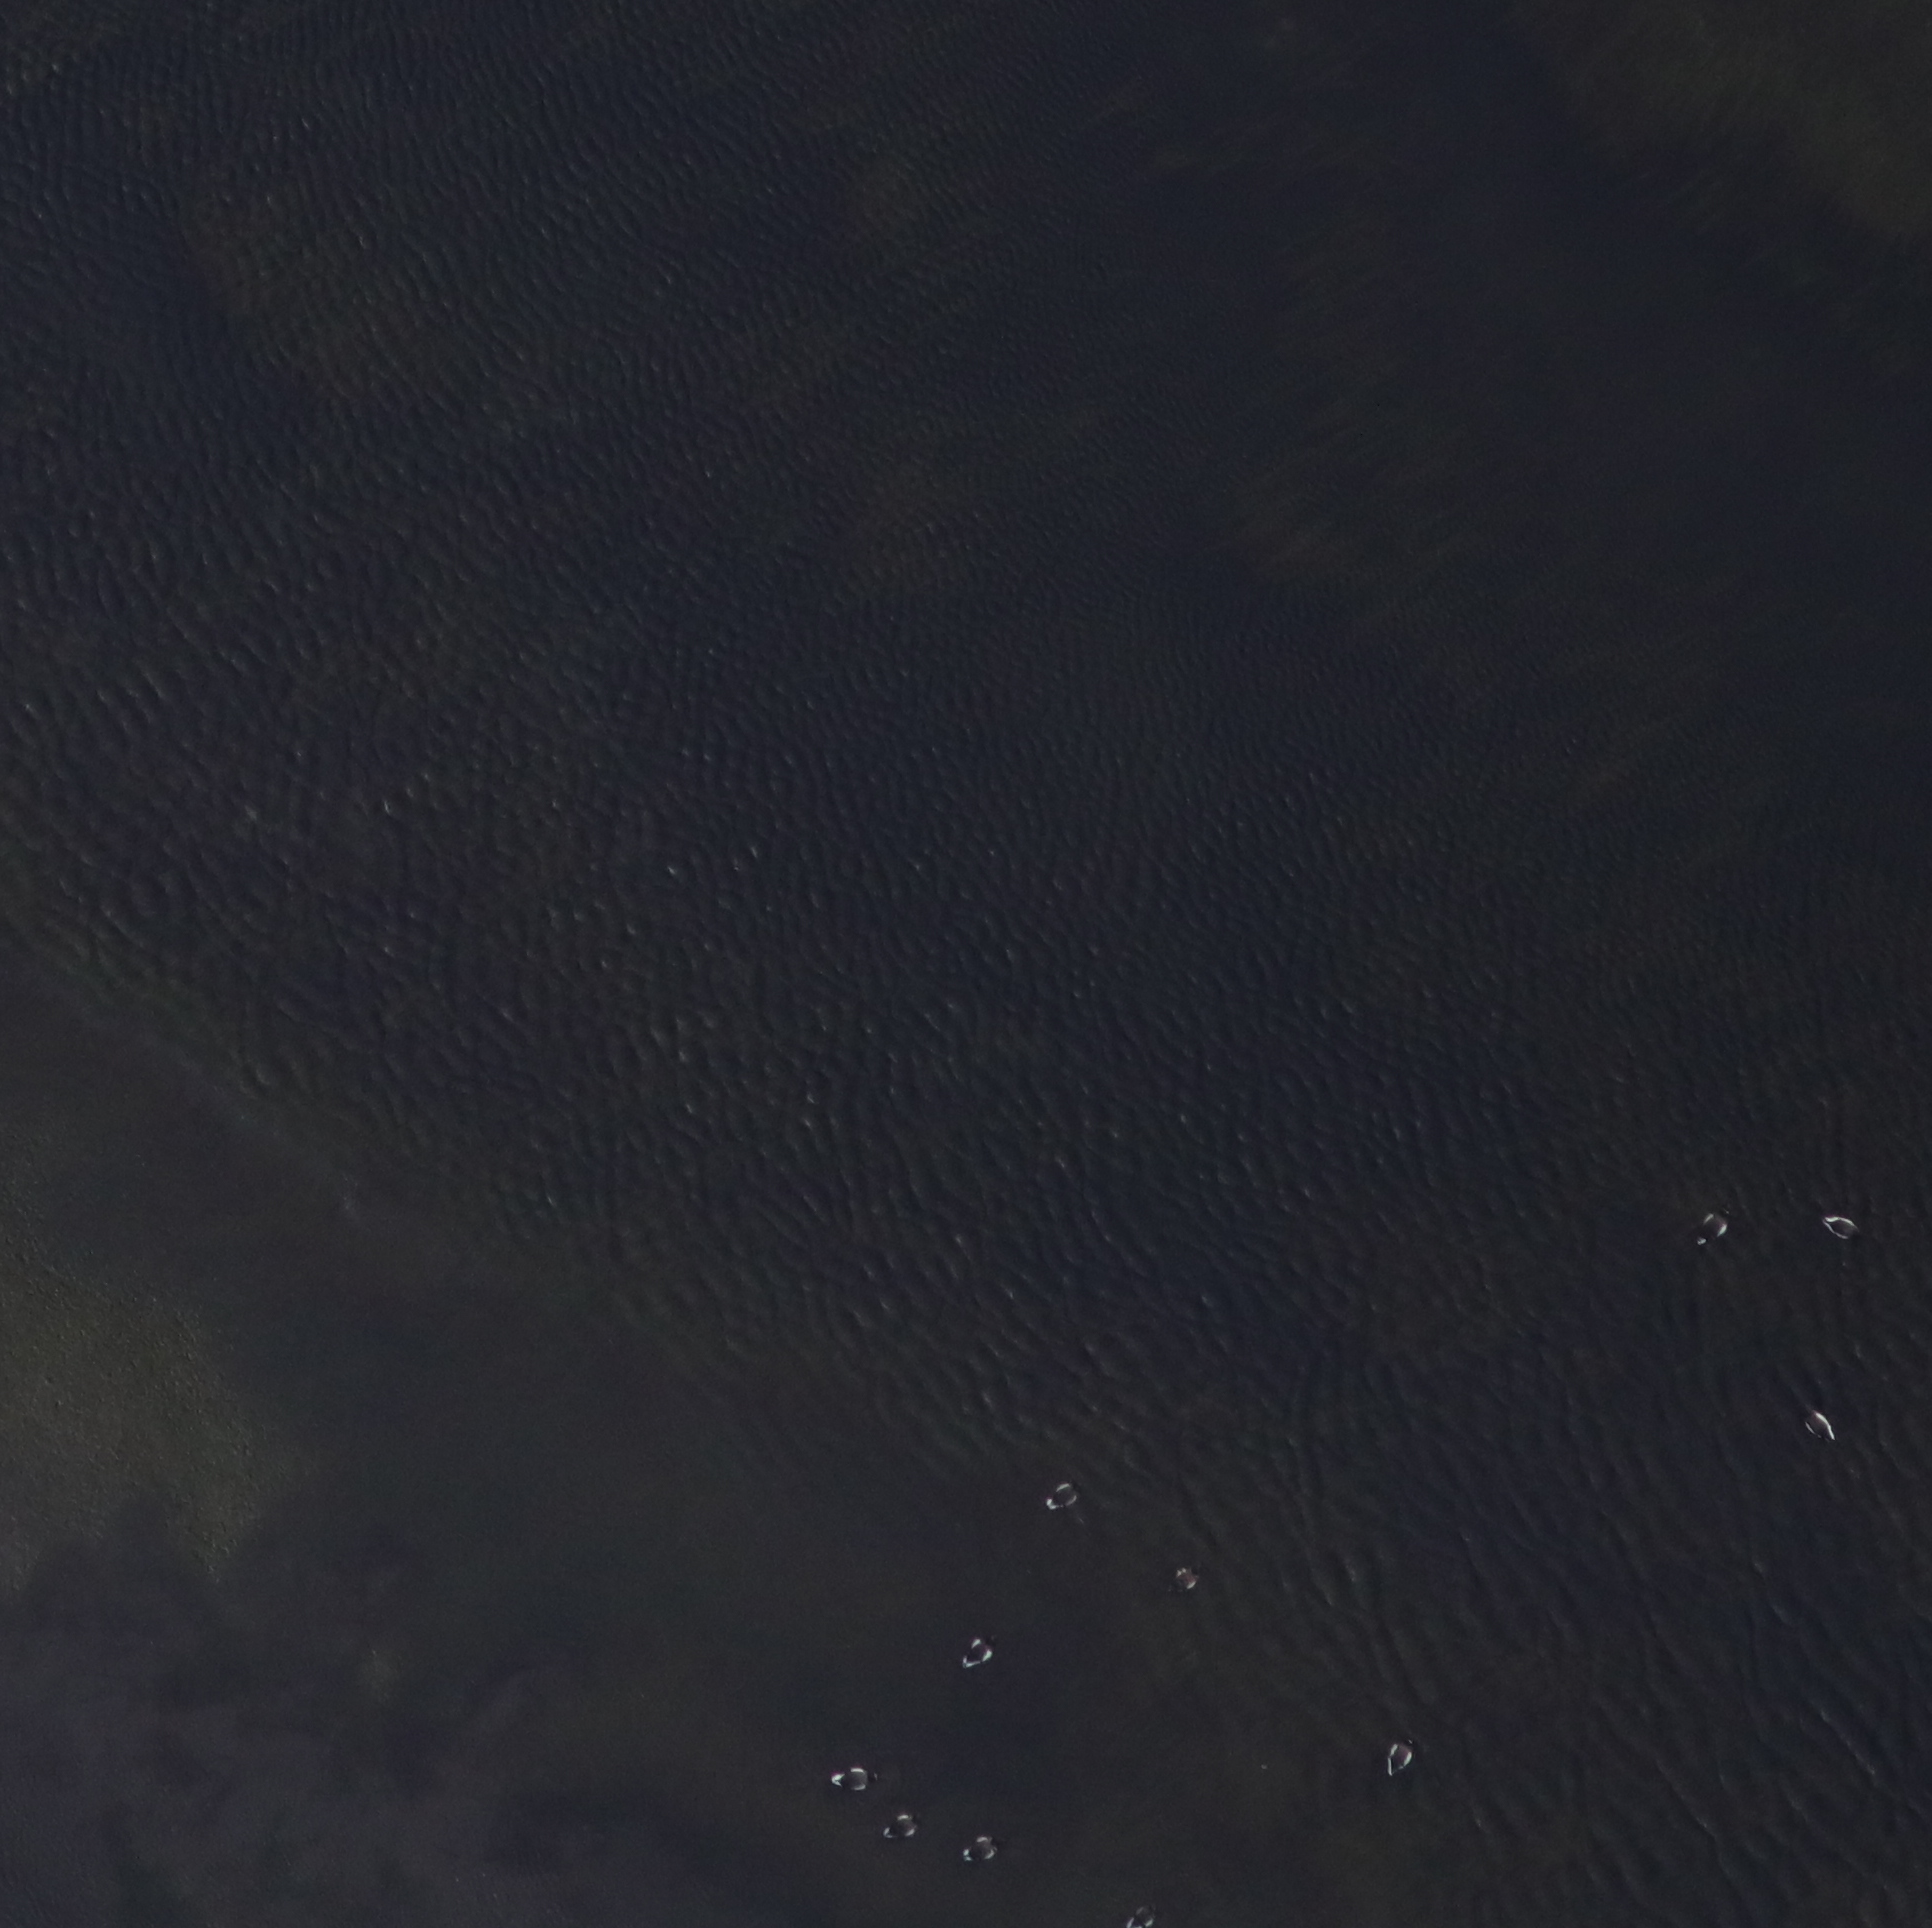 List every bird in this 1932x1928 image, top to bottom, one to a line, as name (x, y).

brant (1714, 1224)
brant (1844, 1228)
brant (1818, 1424)
brant (1063, 1495)
brant (1187, 1577)
brant (976, 1653)
brant (1401, 1756)
brant (856, 1780)
brant (900, 1828)
brant (981, 1849)
brant (1142, 1915)